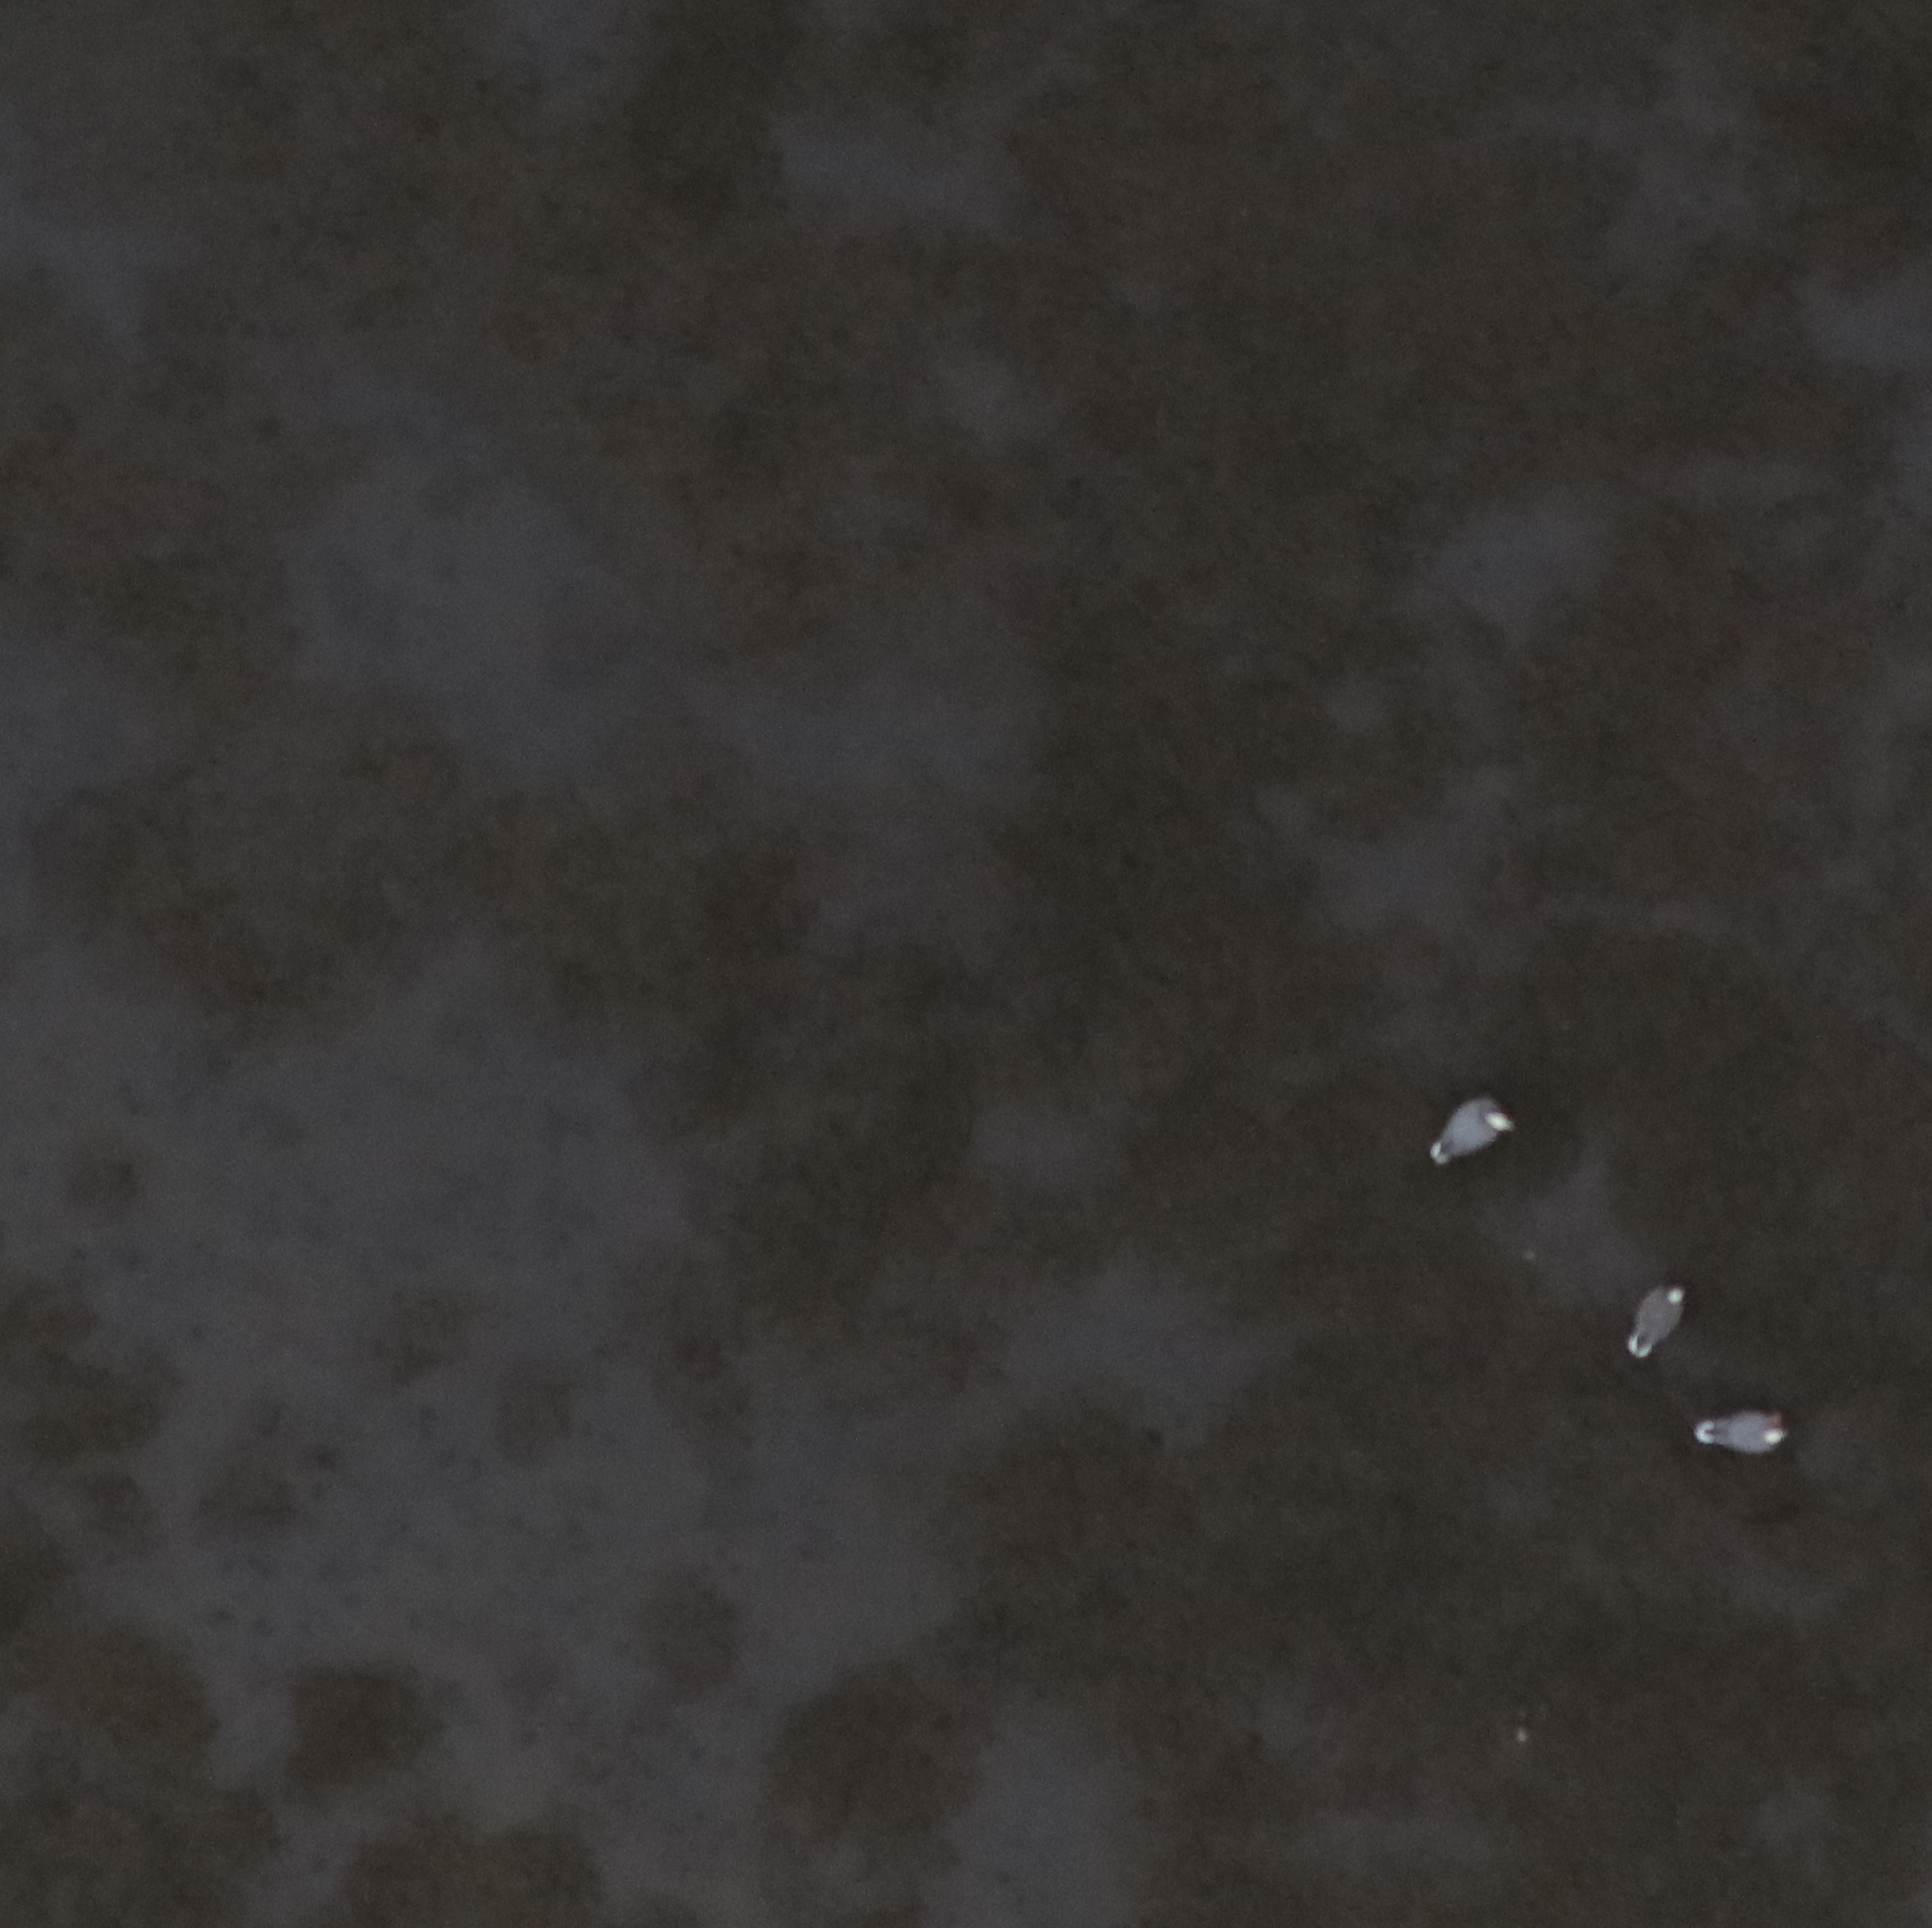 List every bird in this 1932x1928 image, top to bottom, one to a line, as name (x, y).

emperor goose (1477, 1125)
emperor goose (1651, 1320)
emperor goose (1745, 1426)